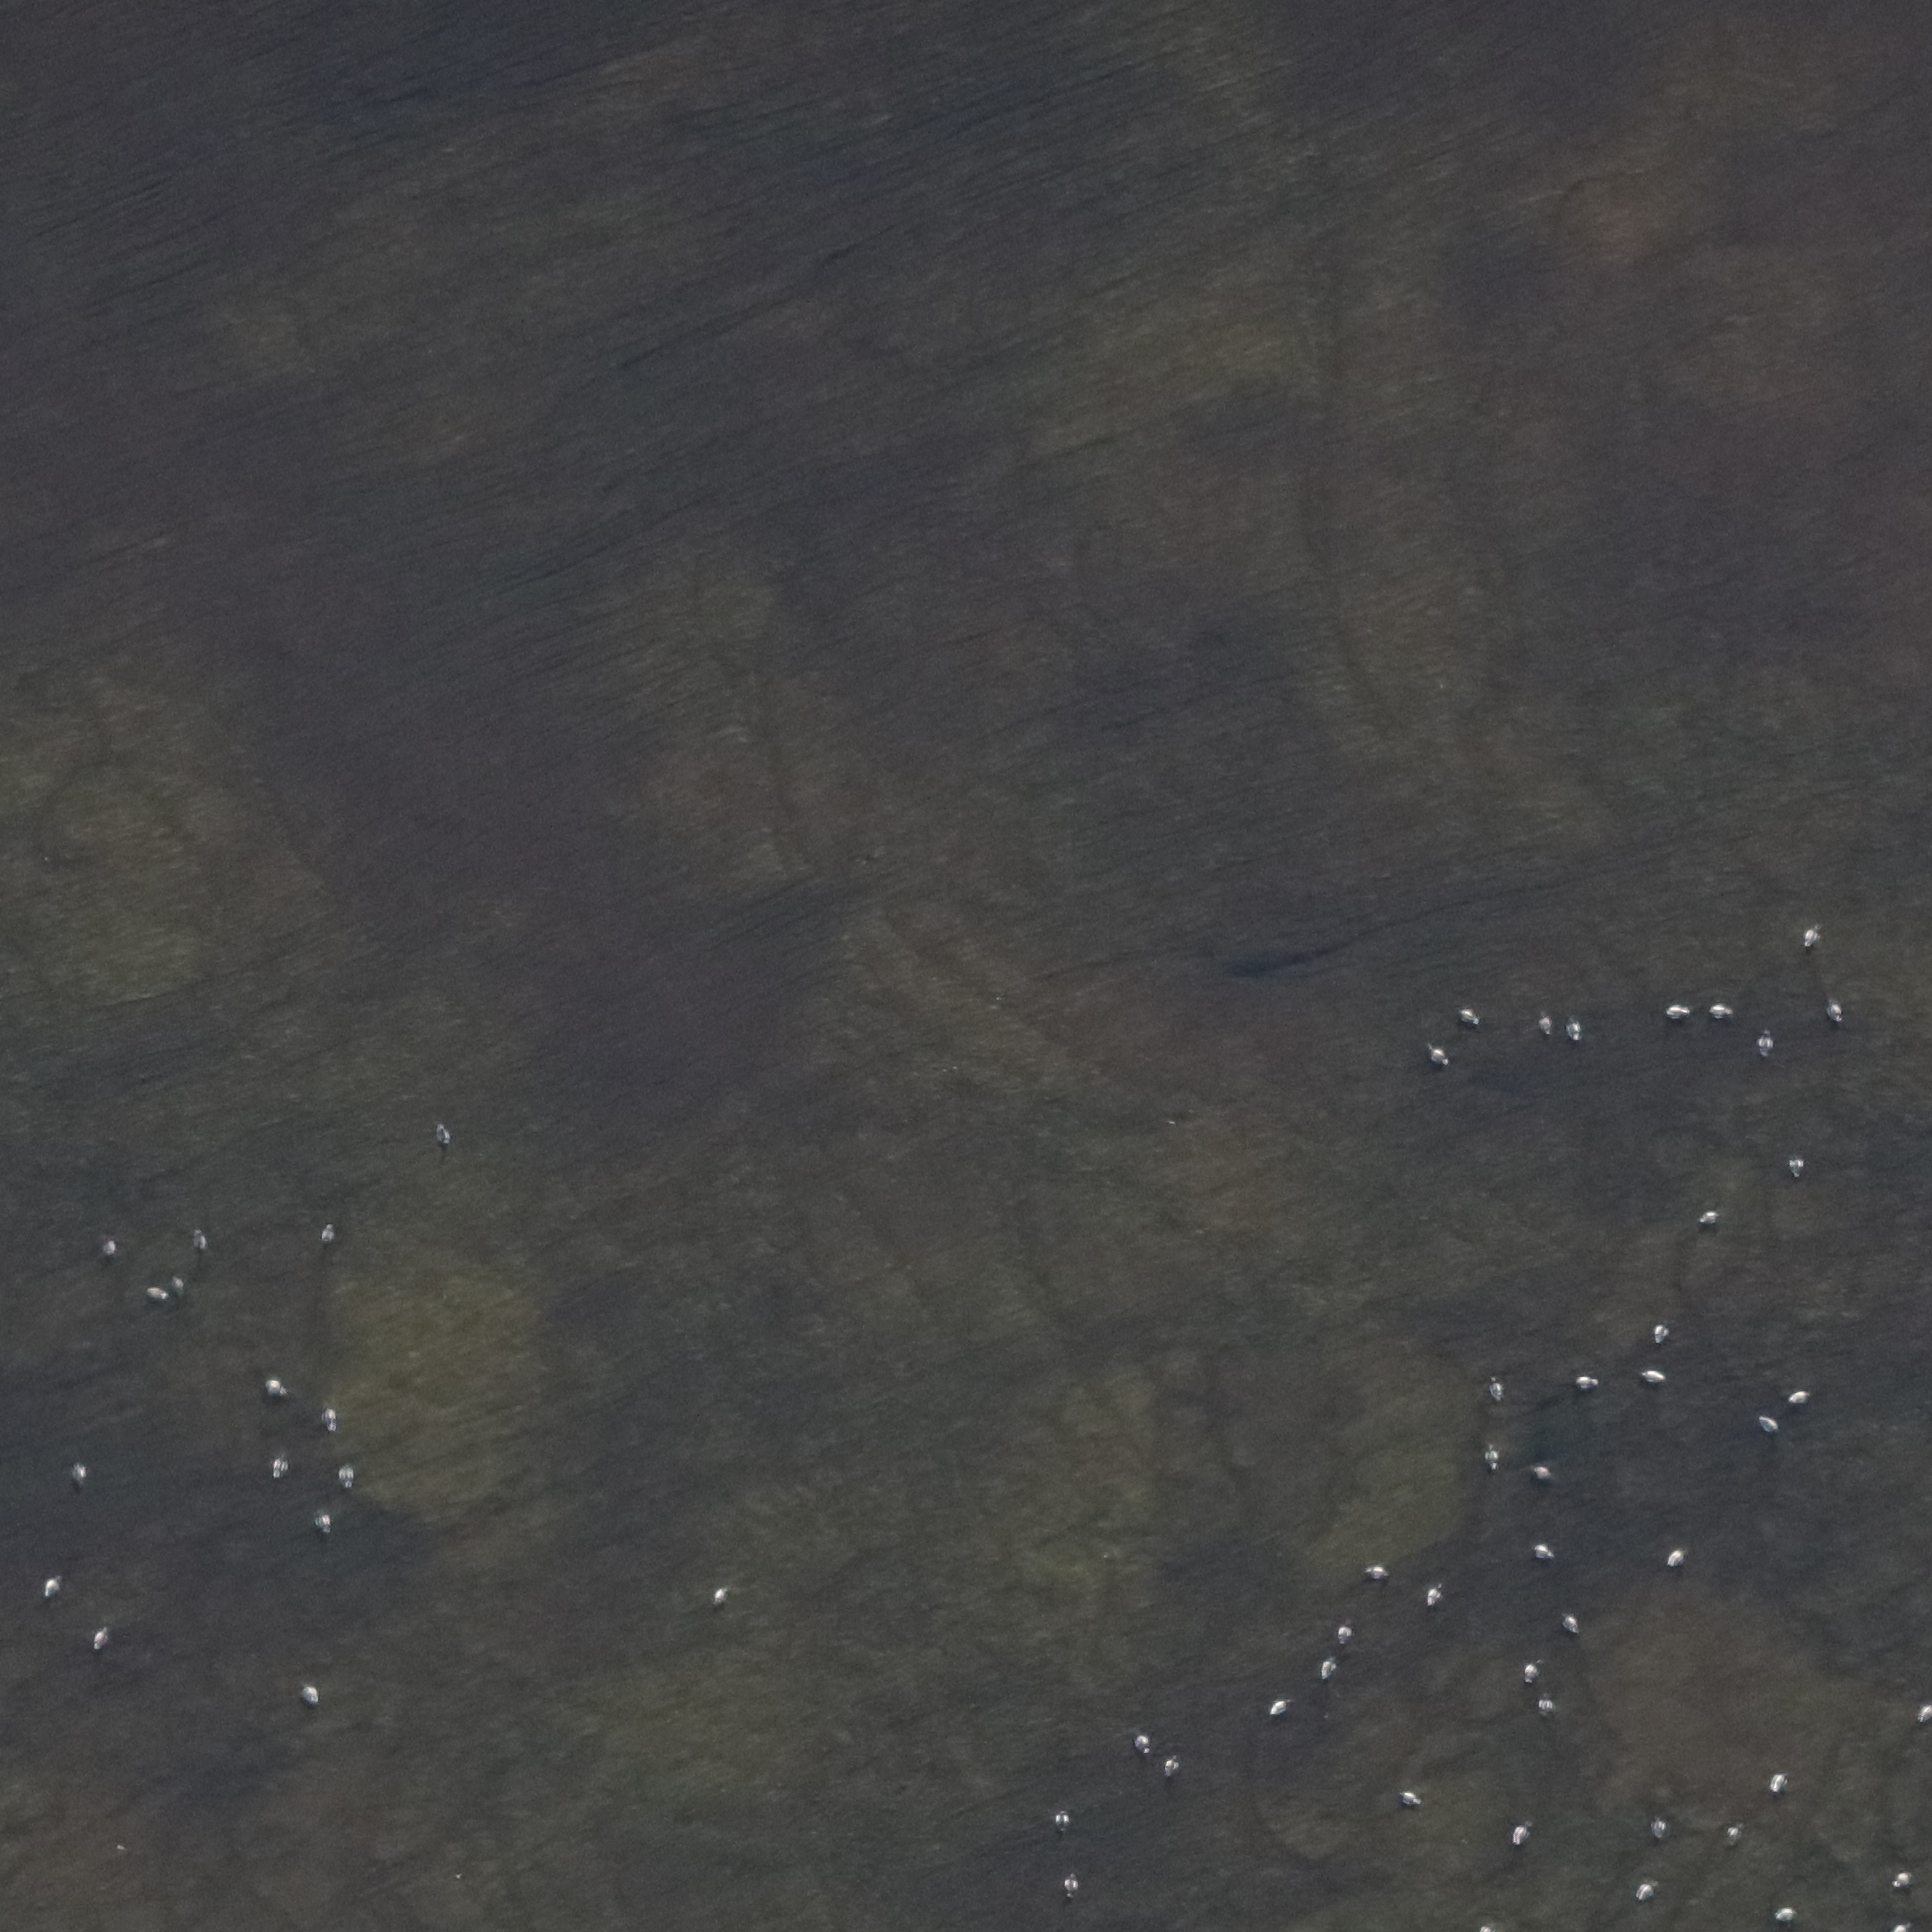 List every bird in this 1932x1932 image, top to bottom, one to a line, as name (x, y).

brant (1811, 945)
brant (1676, 1009)
brant (1841, 1012)
brant (1469, 1014)
brant (1725, 1014)
brant (1547, 1022)
brant (1580, 1034)
brant (1767, 1051)
brant (1436, 1054)
brant (445, 1126)
brant (1785, 1165)
brant (1701, 1216)
brant (333, 1234)
brant (193, 1242)
brant (109, 1246)
brant (178, 1278)
brant (154, 1289)
brant (1664, 1335)
brant (1653, 1378)
brant (1591, 1387)
brant (1501, 1388)
brant (273, 1391)
brant (1795, 1399)
brant (333, 1420)
brant (1766, 1426)
brant (1494, 1455)
brant (279, 1465)
brant (1544, 1478)
brant (351, 1479)
brant (85, 1480)
brant (332, 1525)
brant (1676, 1556)
brant (1544, 1560)
brant (44, 1581)
brant (1375, 1586)
brant (1433, 1603)
brant (719, 1604)
brant (1577, 1625)
brant (1339, 1640)
brant (104, 1645)
brant (1327, 1673)
brant (1529, 1673)
brant (311, 1694)
brant (1548, 1703)
brant (1270, 1707)
brant (1929, 1715)
brant (1137, 1742)
brant (1168, 1768)
brant (1777, 1787)
brant (1412, 1802)
brant (1064, 1830)
brant (1653, 1830)
brant (1734, 1832)
brant (1524, 1834)
brant (1902, 1881)
brant (1077, 1892)
brant (1642, 1898)
brant (1788, 1917)
brant (1903, 1931)